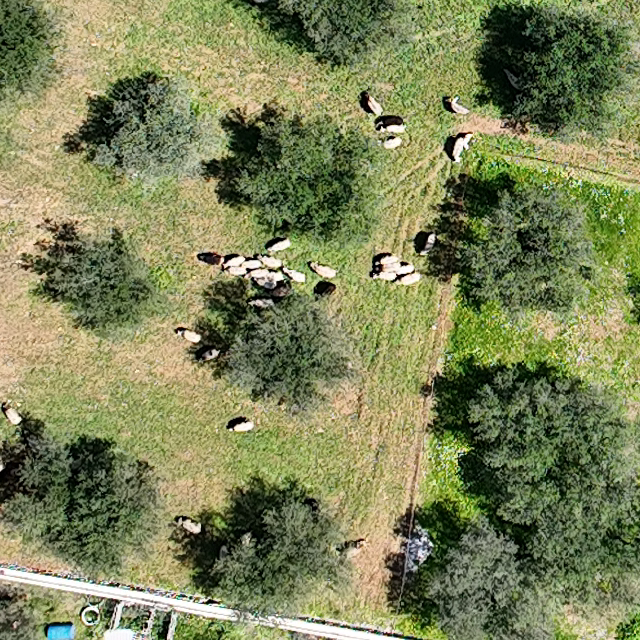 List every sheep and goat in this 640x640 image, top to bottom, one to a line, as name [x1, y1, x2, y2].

sheep [504, 69, 526, 91]
sheep [365, 95, 384, 115]
sheep [450, 96, 470, 114]
sheep [377, 115, 403, 130]
sheep [379, 125, 406, 133]
sheep [462, 133, 473, 151]
sheep [383, 136, 402, 150]
sheep [452, 137, 464, 162]
sheep [419, 233, 435, 256]
sheep [268, 238, 291, 252]
sheep [206, 254, 224, 265]
sheep [257, 254, 283, 270]
sheep [375, 254, 399, 265]
sheep [222, 255, 245, 268]
sheep [242, 260, 262, 269]
sheep [310, 261, 337, 279]
sheep [376, 262, 401, 271]
sheep [396, 265, 414, 275]
sheep [228, 267, 247, 275]
sheep [283, 267, 305, 281]
sheep [245, 270, 268, 279]
sheep [269, 271, 289, 281]
sheep [372, 271, 397, 281]
sheep [400, 272, 421, 284]
sheep [254, 276, 276, 287]
sheep [271, 280, 291, 298]
sheep [314, 284, 336, 302]
sheep [249, 299, 275, 307]
sheep [175, 329, 202, 343]
sheep [199, 348, 219, 363]
sheep [1, 402, 22, 426]
sheep [226, 421, 255, 433]
sheep [179, 516, 202, 534]
sheep [241, 533, 251, 550]
sheep [340, 540, 367, 559]
sheep [214, 545, 229, 567]